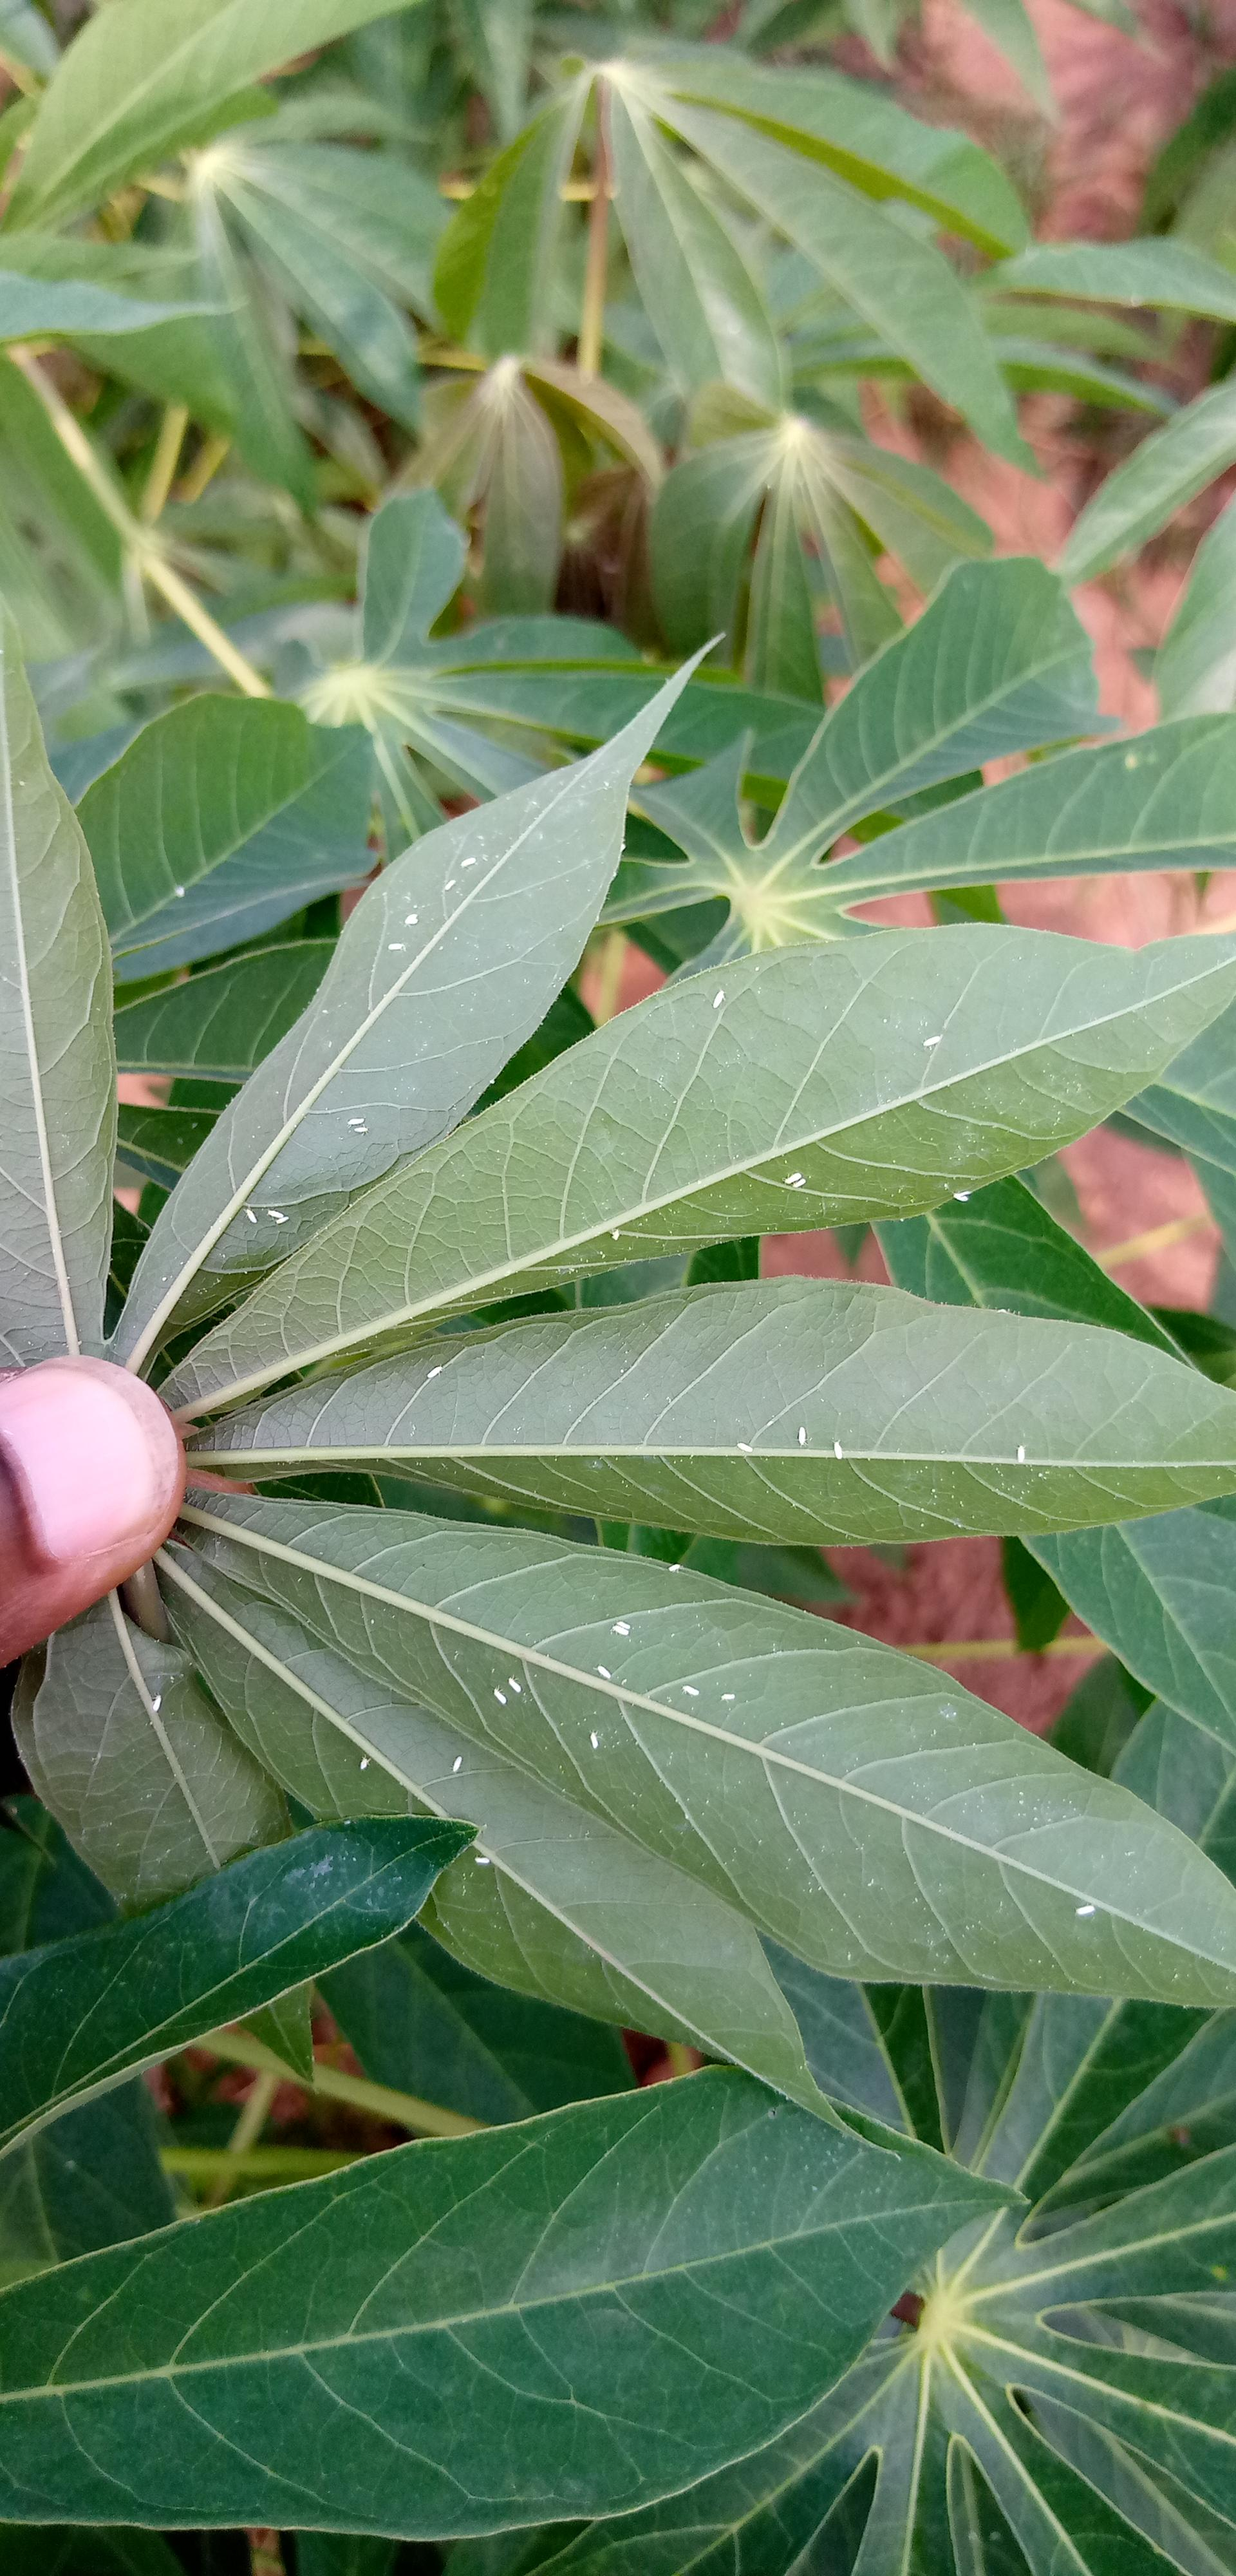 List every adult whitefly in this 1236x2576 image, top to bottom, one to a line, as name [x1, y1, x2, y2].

whitefly [458, 856, 480, 869]
whitefly [442, 877, 458, 892]
whitefly [170, 882, 191, 905]
whitefly [403, 913, 420, 926]
whitefly [386, 942, 406, 952]
whitefly [709, 987, 728, 1009]
whitefly [919, 1034, 944, 1047]
whitefly [345, 1117, 367, 1126]
whitefly [353, 1126, 370, 1133]
whitefly [783, 1170, 803, 1186]
whitefly [792, 1177, 807, 1189]
whitefly [950, 1187, 973, 1204]
whitefly [242, 1206, 261, 1224]
whitefly [266, 1209, 285, 1218]
whitefly [276, 1215, 289, 1224]
whitefly [608, 1227, 622, 1242]
whitefly [425, 1365, 446, 1379]
whitefly [796, 1424, 809, 1450]
whitefly [830, 1436, 848, 1462]
whitefly [735, 1440, 754, 1454]
whitefly [1014, 1443, 1028, 1465]
whitefly [667, 1561, 681, 1573]
whitefly [615, 1620, 631, 1631]
whitefly [612, 1624, 630, 1637]
whitefly [595, 1663, 613, 1681]
whitefly [506, 1676, 524, 1694]
whitefly [680, 1683, 702, 1698]
whitefly [492, 1688, 509, 1706]
whitefly [149, 1689, 165, 1714]
whitefly [718, 1691, 737, 1702]
whitefly [588, 1729, 601, 1751]
whitefly [449, 1753, 466, 1775]
whitefly [356, 1754, 372, 1774]
whitefly [473, 1853, 493, 1868]
whitefly [1072, 1902, 1096, 1919]